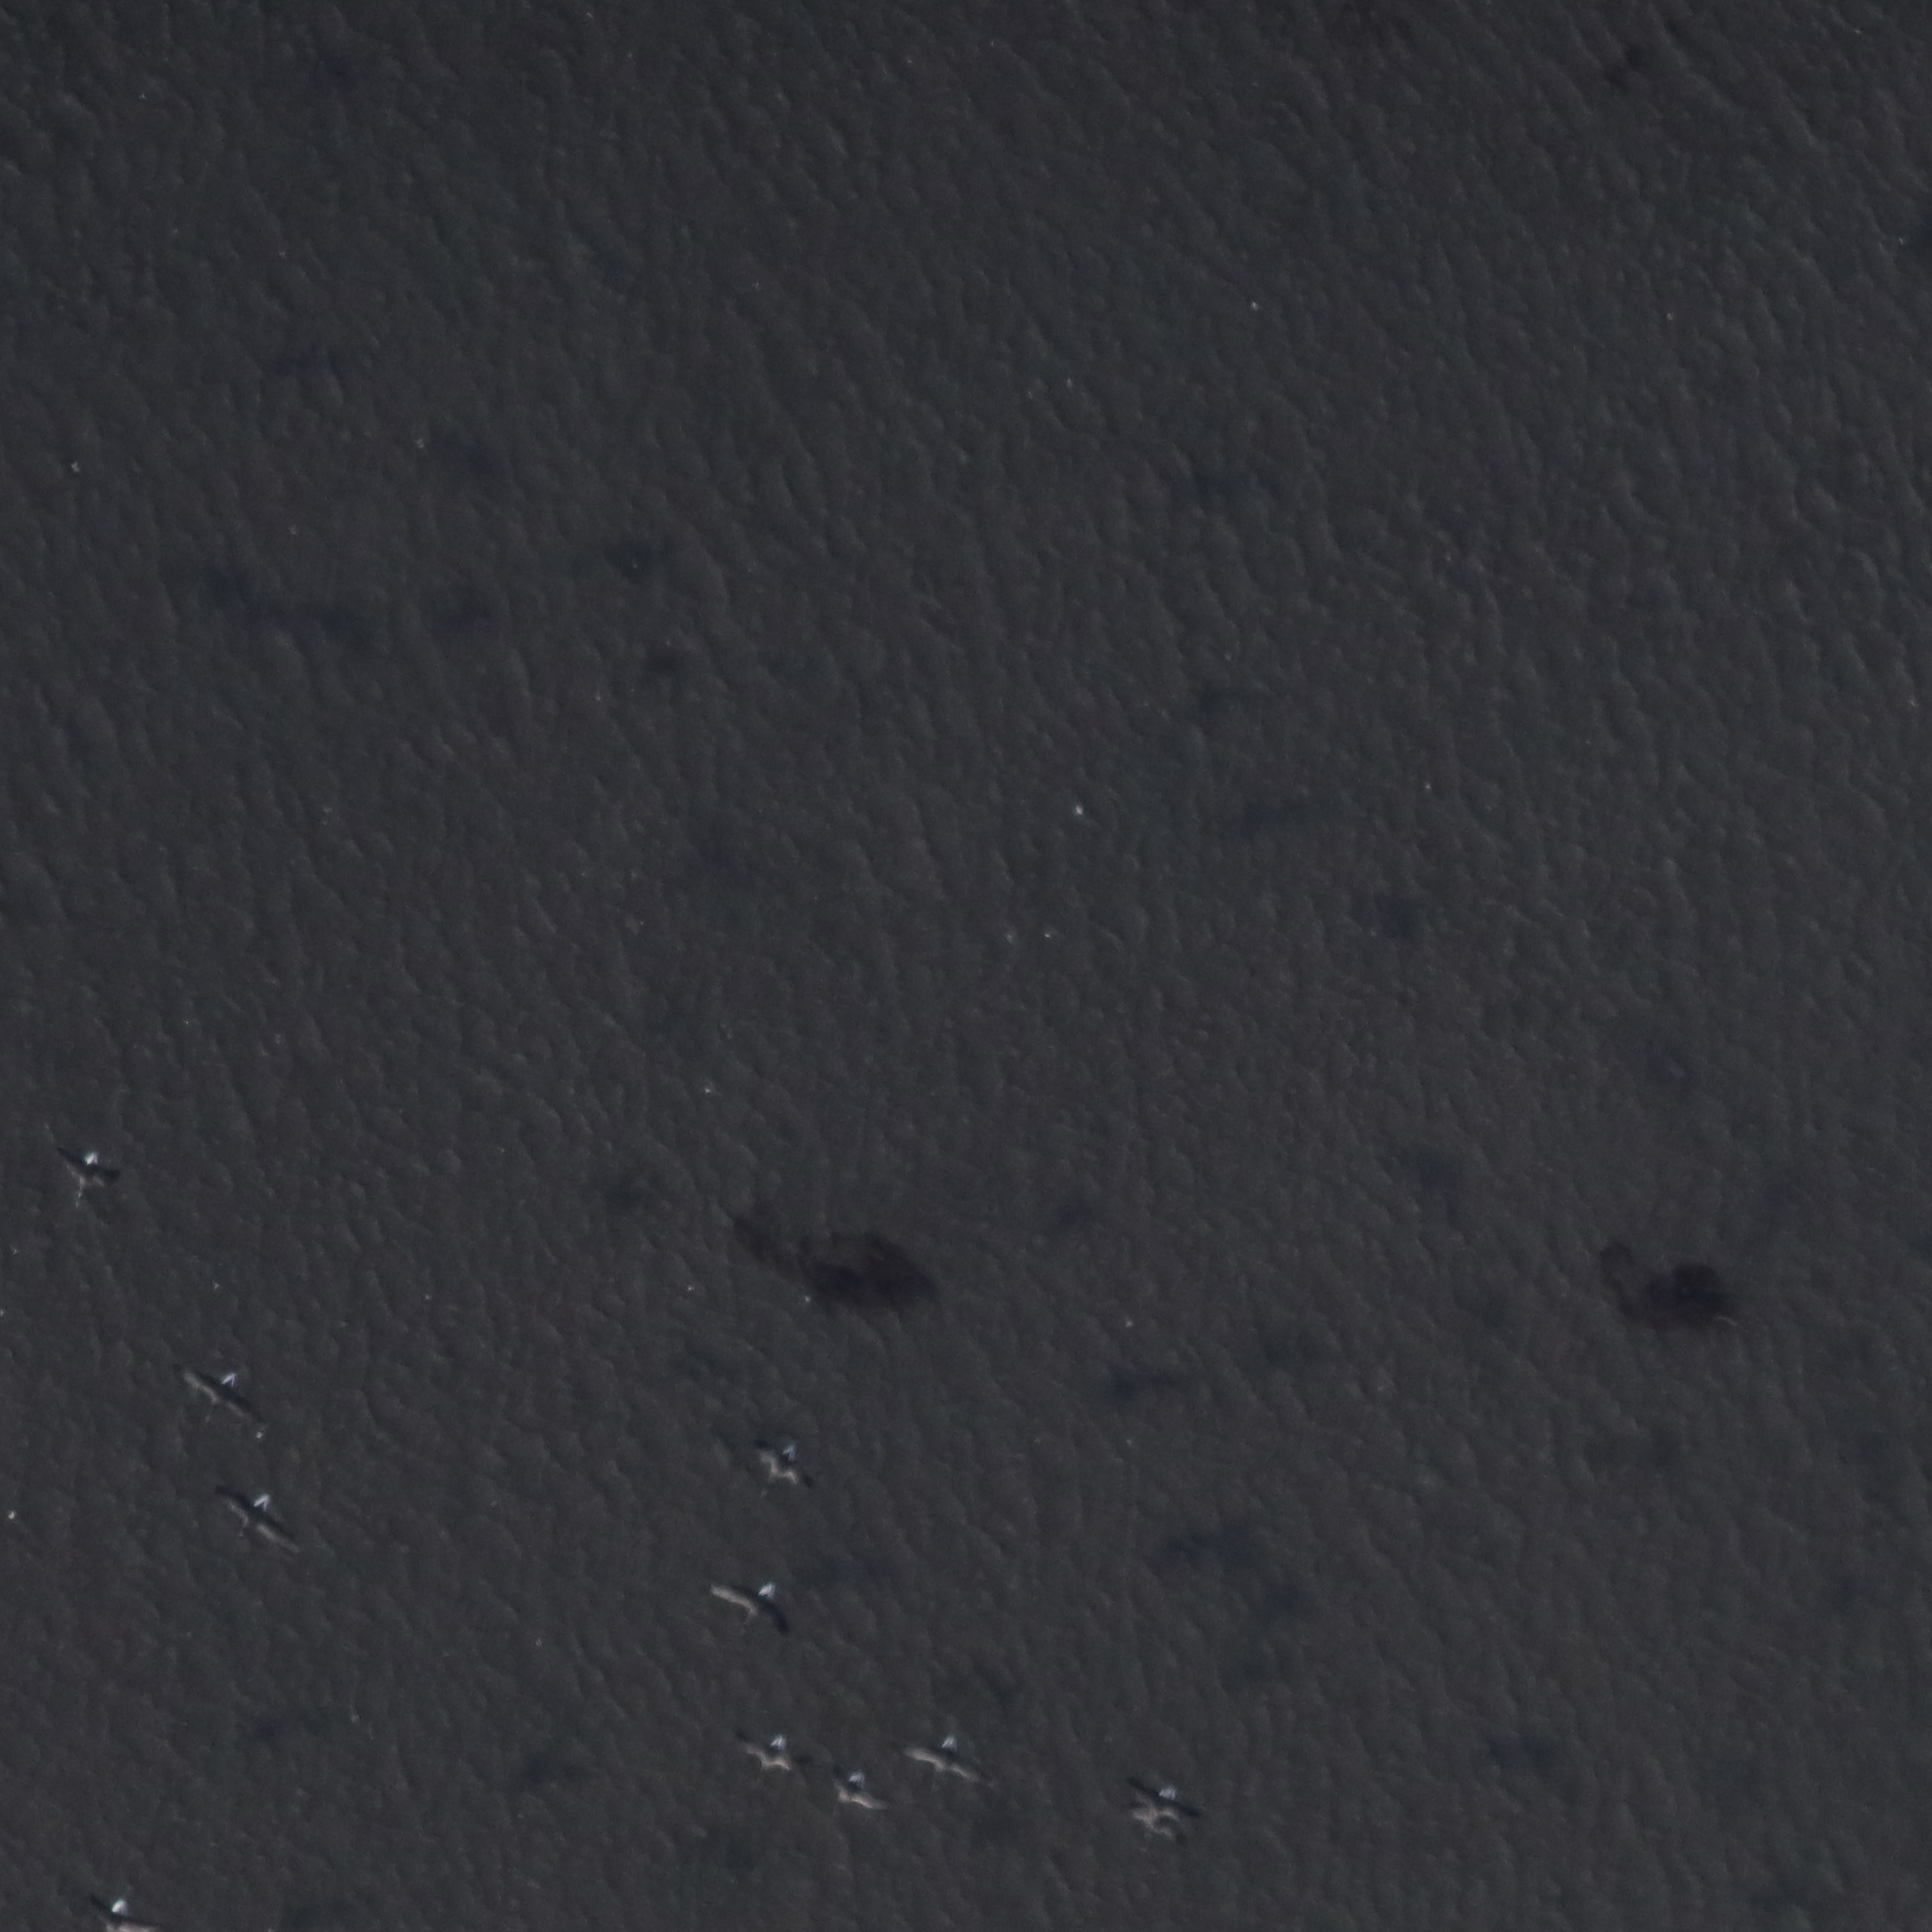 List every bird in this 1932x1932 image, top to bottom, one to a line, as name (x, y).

brant (88, 1172)
brant (218, 1392)
brant (778, 1463)
brant (256, 1518)
brant (754, 1605)
brant (770, 1756)
brant (946, 1758)
brant (851, 1791)
brant (1165, 1798)
brant (1154, 1822)
brant (113, 1923)